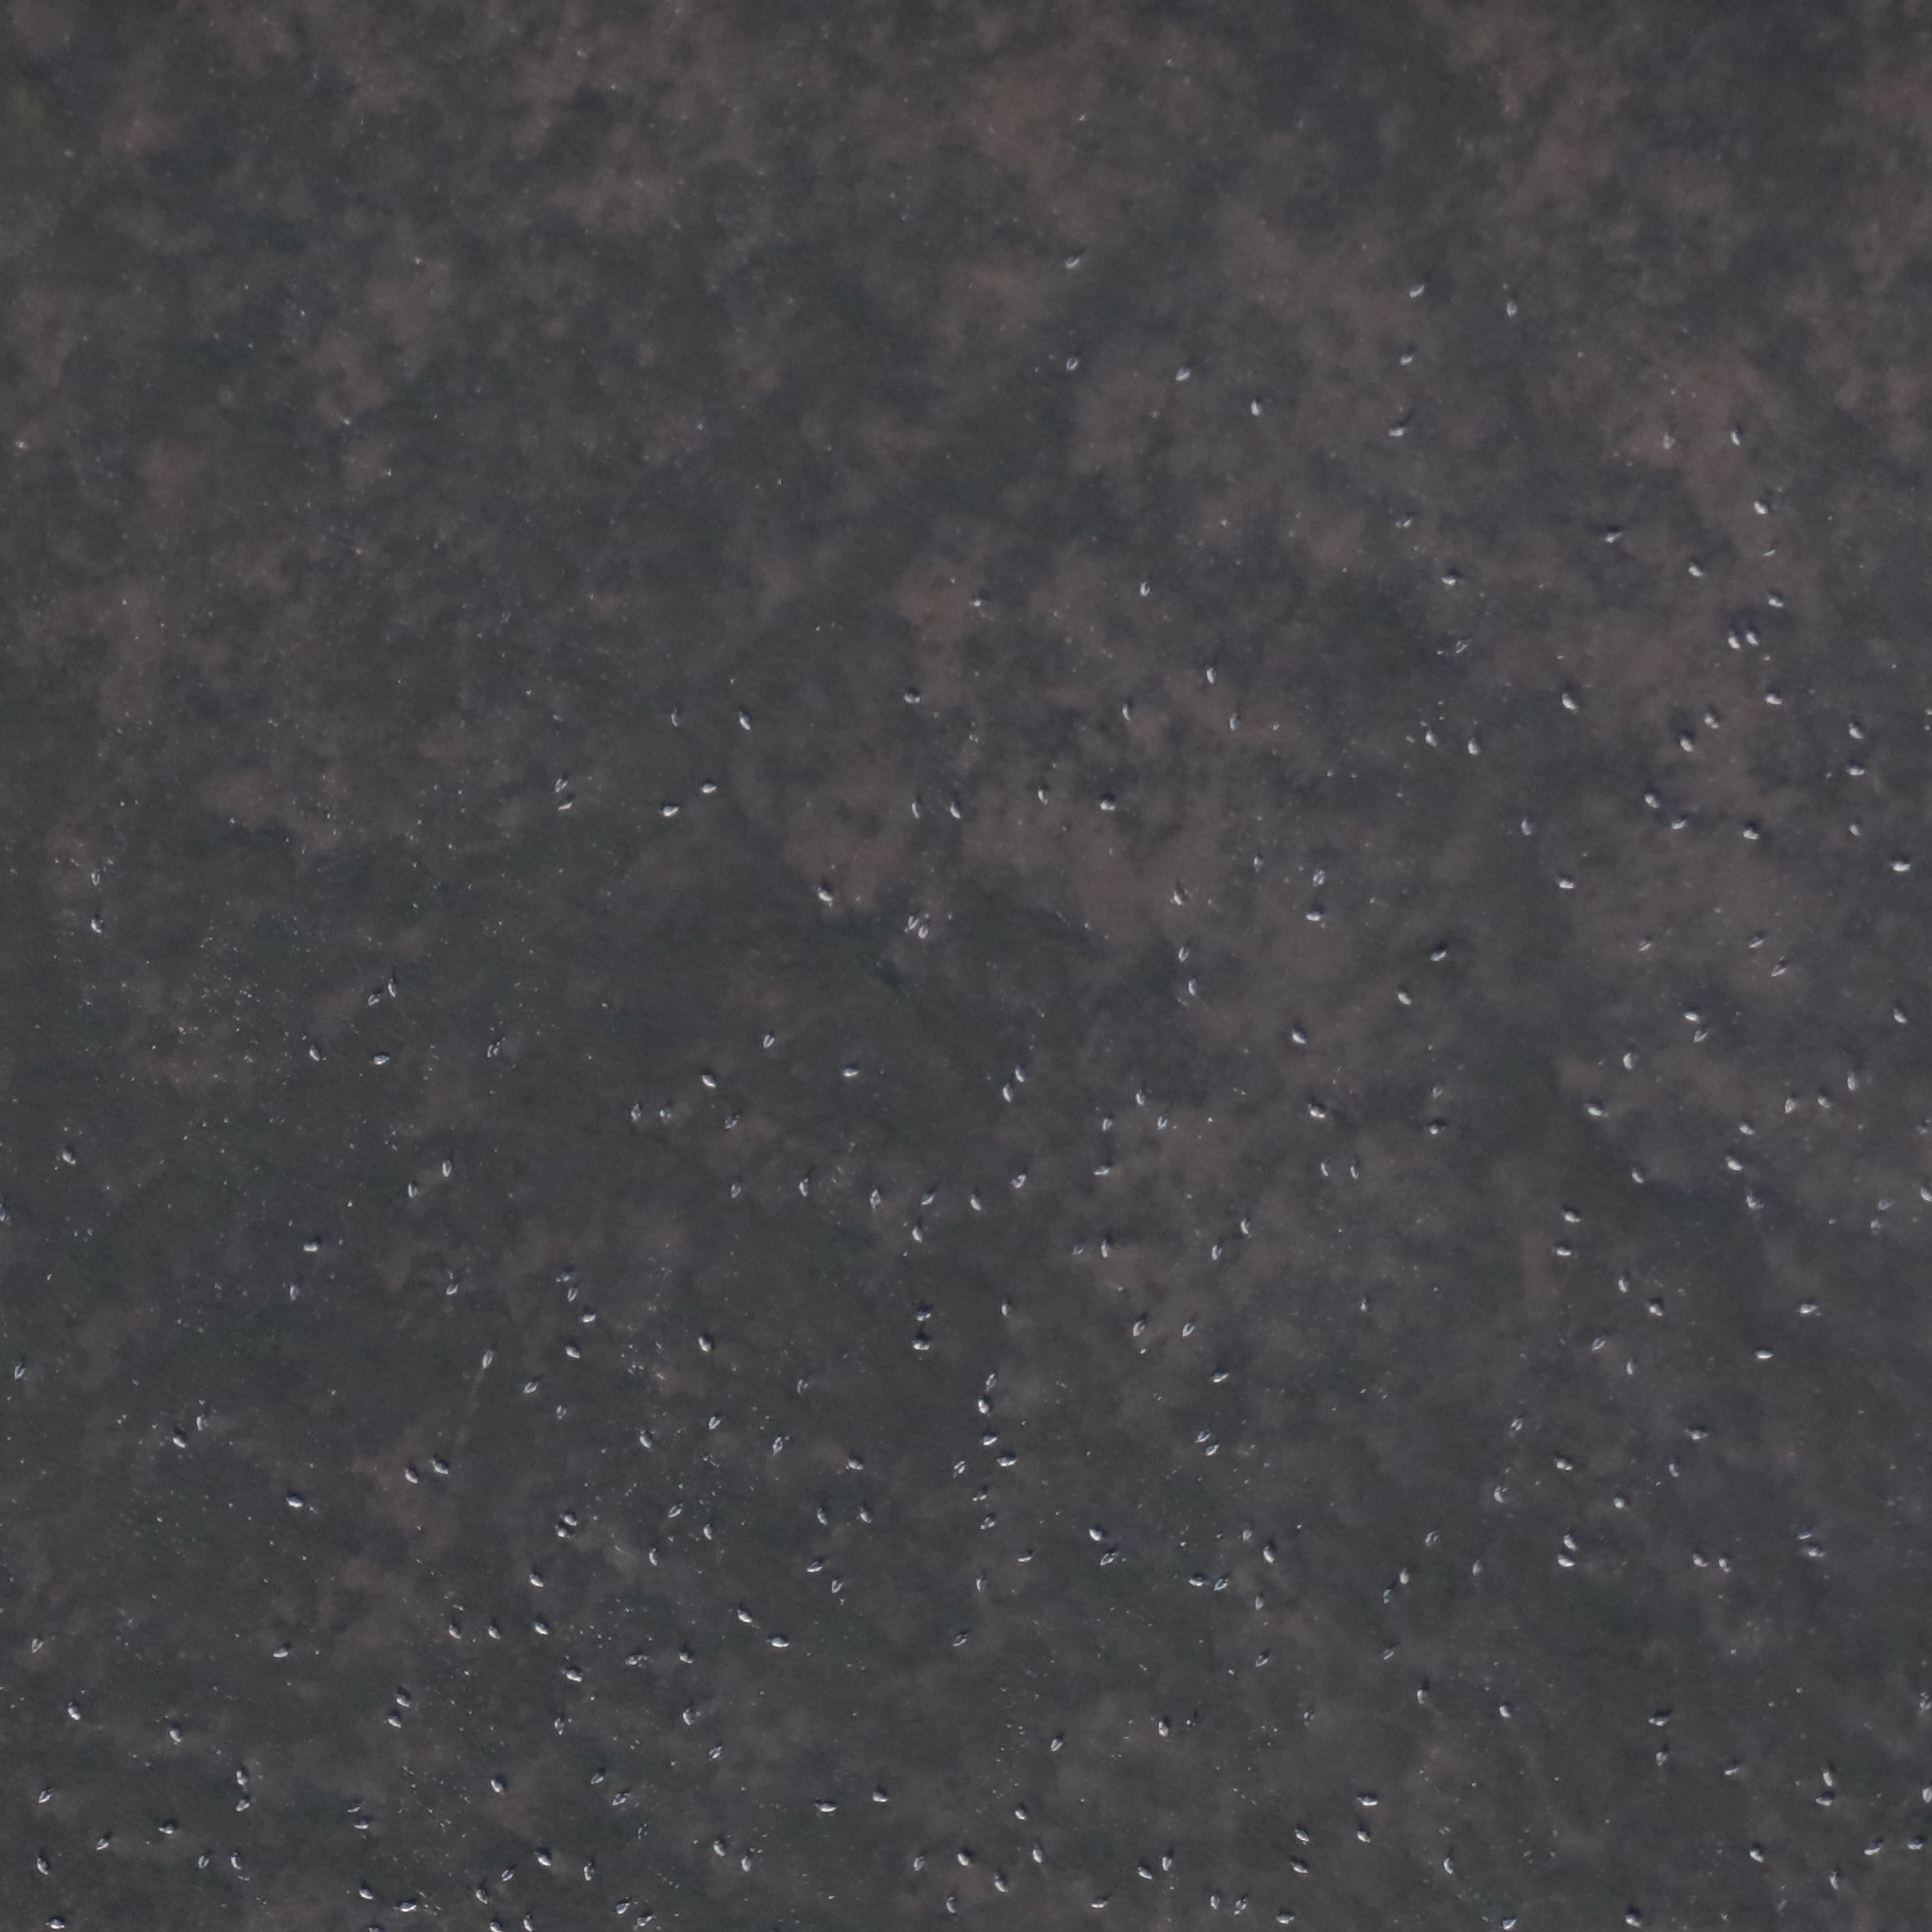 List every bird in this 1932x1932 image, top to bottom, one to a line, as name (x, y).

brant (1070, 267)
brant (1416, 290)
brant (1515, 308)
brant (1409, 354)
brant (1076, 359)
brant (1183, 372)
brant (1257, 409)
brant (1401, 431)
brant (1735, 440)
brant (1673, 442)
brant (1765, 499)
brant (1405, 520)
brant (1617, 537)
brant (1778, 544)
brant (1457, 573)
brant (1695, 575)
brant (1147, 588)
brant (984, 604)
brant (1778, 605)
brant (1760, 636)
brant (1736, 641)
brant (1459, 646)
brant (1214, 675)
brant (1577, 695)
brant (918, 701)
brant (1783, 701)
brant (1136, 711)
brant (684, 722)
brant (750, 724)
brant (1236, 724)
brant (1722, 727)
brant (1428, 730)
brant (1862, 735)
brant (1689, 740)
brant (1479, 747)
brant (1865, 774)
brant (565, 780)
brant (704, 780)
brant (1045, 800)
brant (1102, 802)
brant (911, 806)
brant (573, 807)
brant (1654, 808)
brant (958, 809)
brant (667, 814)
brant (1691, 825)
brant (1527, 830)
brant (1862, 832)
brant (1755, 836)
brant (1903, 869)
brant (108, 872)
brant (1255, 873)
brant (1316, 883)
brant (1572, 890)
brant (830, 895)
brant (1179, 897)
brant (911, 916)
brant (1316, 920)
brant (104, 926)
brant (927, 932)
brant (1755, 941)
brant (1647, 943)
brant (1439, 952)
brant (1195, 953)
brant (1783, 966)
brant (396, 985)
brant (1197, 994)
brant (1405, 1002)
brant (371, 1003)
brant (1695, 1012)
brant (1901, 1017)
brant (1304, 1034)
brant (774, 1041)
brant (495, 1045)
brant (1702, 1046)
brant (324, 1053)
brant (1634, 1061)
brant (388, 1068)
brant (1020, 1070)
brant (857, 1071)
brant (719, 1076)
brant (1854, 1083)
brant (1435, 1093)
brant (1006, 1094)
brant (1138, 1099)
brant (1604, 1100)
brant (1831, 1104)
brant (1319, 1106)
brant (1783, 1107)
brant (668, 1109)
brant (636, 1110)
brant (732, 1112)
brant (1162, 1113)
brant (1105, 1124)
brant (1441, 1130)
brant (1748, 1133)
brant (75, 1159)
brant (1741, 1165)
brant (1325, 1170)
brant (1356, 1170)
brant (1646, 1171)
brant (456, 1174)
brant (1111, 1180)
brant (1020, 1188)
brant (810, 1189)
brant (406, 1190)
brant (729, 1190)
brant (865, 1199)
brant (927, 1199)
brant (4, 1210)
brant (1754, 1210)
brant (1895, 1210)
brant (983, 1211)
brant (1578, 1218)
brant (1255, 1224)
brant (917, 1229)
brant (310, 1242)
brant (1082, 1251)
brant (1108, 1251)
brant (1224, 1253)
brant (1569, 1255)
brant (565, 1277)
brant (453, 1285)
brant (1627, 1287)
brant (563, 1299)
brant (294, 1301)
brant (1014, 1303)
brant (1370, 1306)
brant (1666, 1309)
brant (1811, 1309)
brant (923, 1313)
brant (595, 1318)
brant (1138, 1327)
brant (1189, 1327)
brant (1607, 1342)
brant (1766, 1342)
brant (711, 1344)
brant (577, 1347)
brant (927, 1347)
brant (487, 1362)
brant (1633, 1367)
brant (20, 1372)
brant (1223, 1373)
brant (990, 1378)
brant (532, 1390)
brant (804, 1392)
brant (569, 1400)
brant (987, 1407)
brant (715, 1419)
brant (205, 1424)
brant (1516, 1427)
brant (1699, 1433)
brant (1206, 1435)
brant (179, 1436)
brant (992, 1438)
brant (644, 1445)
brant (785, 1448)
brant (1225, 1457)
brant (1008, 1461)
brant (1566, 1465)
brant (859, 1466)
brant (446, 1467)
brant (963, 1467)
brant (1684, 1468)
brant (413, 1476)
brant (1504, 1493)
brant (978, 1494)
brant (301, 1498)
brant (1625, 1509)
brant (681, 1510)
brant (870, 1511)
brant (578, 1512)
brant (821, 1518)
brant (569, 1530)
brant (711, 1530)
brant (984, 1532)
brant (1099, 1532)
brant (1251, 1534)
brant (1806, 1534)
brant (1576, 1536)
brant (1441, 1538)
brant (1033, 1557)
brant (1108, 1559)
brant (1576, 1559)
brant (658, 1560)
brant (821, 1560)
brant (1273, 1560)
brant (1697, 1562)
brant (1815, 1563)
brant (1731, 1570)
brant (538, 1576)
brant (1195, 1580)
brant (1401, 1580)
brant (1226, 1583)
brant (982, 1589)
brant (841, 1592)
brant (1384, 1595)
brant (1263, 1598)
brant (749, 1611)
brant (545, 1627)
brant (502, 1637)
brant (959, 1637)
brant (461, 1641)
brant (773, 1643)
brant (1387, 1645)
brant (281, 1646)
brant (39, 1647)
brant (1268, 1657)
brant (689, 1667)
brant (634, 1669)
brant (574, 1679)
brant (1421, 1696)
brant (412, 1698)
brant (1509, 1710)
brant (693, 1713)
brant (1664, 1713)
brant (78, 1717)
brant (1307, 1719)
brant (390, 1728)
brant (1192, 1728)
brant (563, 1730)
brant (183, 1732)
brant (1165, 1736)
brant (1059, 1746)
brant (1663, 1756)
brant (722, 1758)
brant (1730, 1767)
brant (1832, 1768)
brant (246, 1773)
brant (600, 1777)
brant (502, 1791)
brant (48, 1794)
brant (1928, 1794)
brant (619, 1796)
brant (876, 1800)
brant (1367, 1800)
brant (1835, 1800)
brant (357, 1801)
brant (250, 1806)
brant (832, 1808)
brant (1023, 1815)
brant (165, 1825)
brant (648, 1826)
brant (359, 1829)
brant (1309, 1830)
brant (1362, 1838)
brant (106, 1844)
brant (1924, 1845)
brant (719, 1848)
brant (1878, 1853)
brant (1043, 1855)
brant (1167, 1855)
brant (44, 1857)
brant (203, 1860)
brant (545, 1860)
brant (971, 1860)
brant (745, 1861)
brant (1305, 1862)
brant (1444, 1862)
brant (1758, 1862)
brant (246, 1865)
brant (924, 1865)
brant (1141, 1865)
brant (590, 1874)
brant (503, 1880)
brant (995, 1886)
brant (372, 1890)
brant (1842, 1891)
brant (482, 1897)
brant (950, 1897)
brant (1099, 1897)
brant (1217, 1904)
brant (1243, 1907)
brant (414, 1908)
brant (1641, 1909)
brant (619, 1910)
brant (63, 1919)
brant (639, 1919)
brant (535, 1921)
brant (1287, 1921)
brant (378, 1927)
brant (1521, 1927)